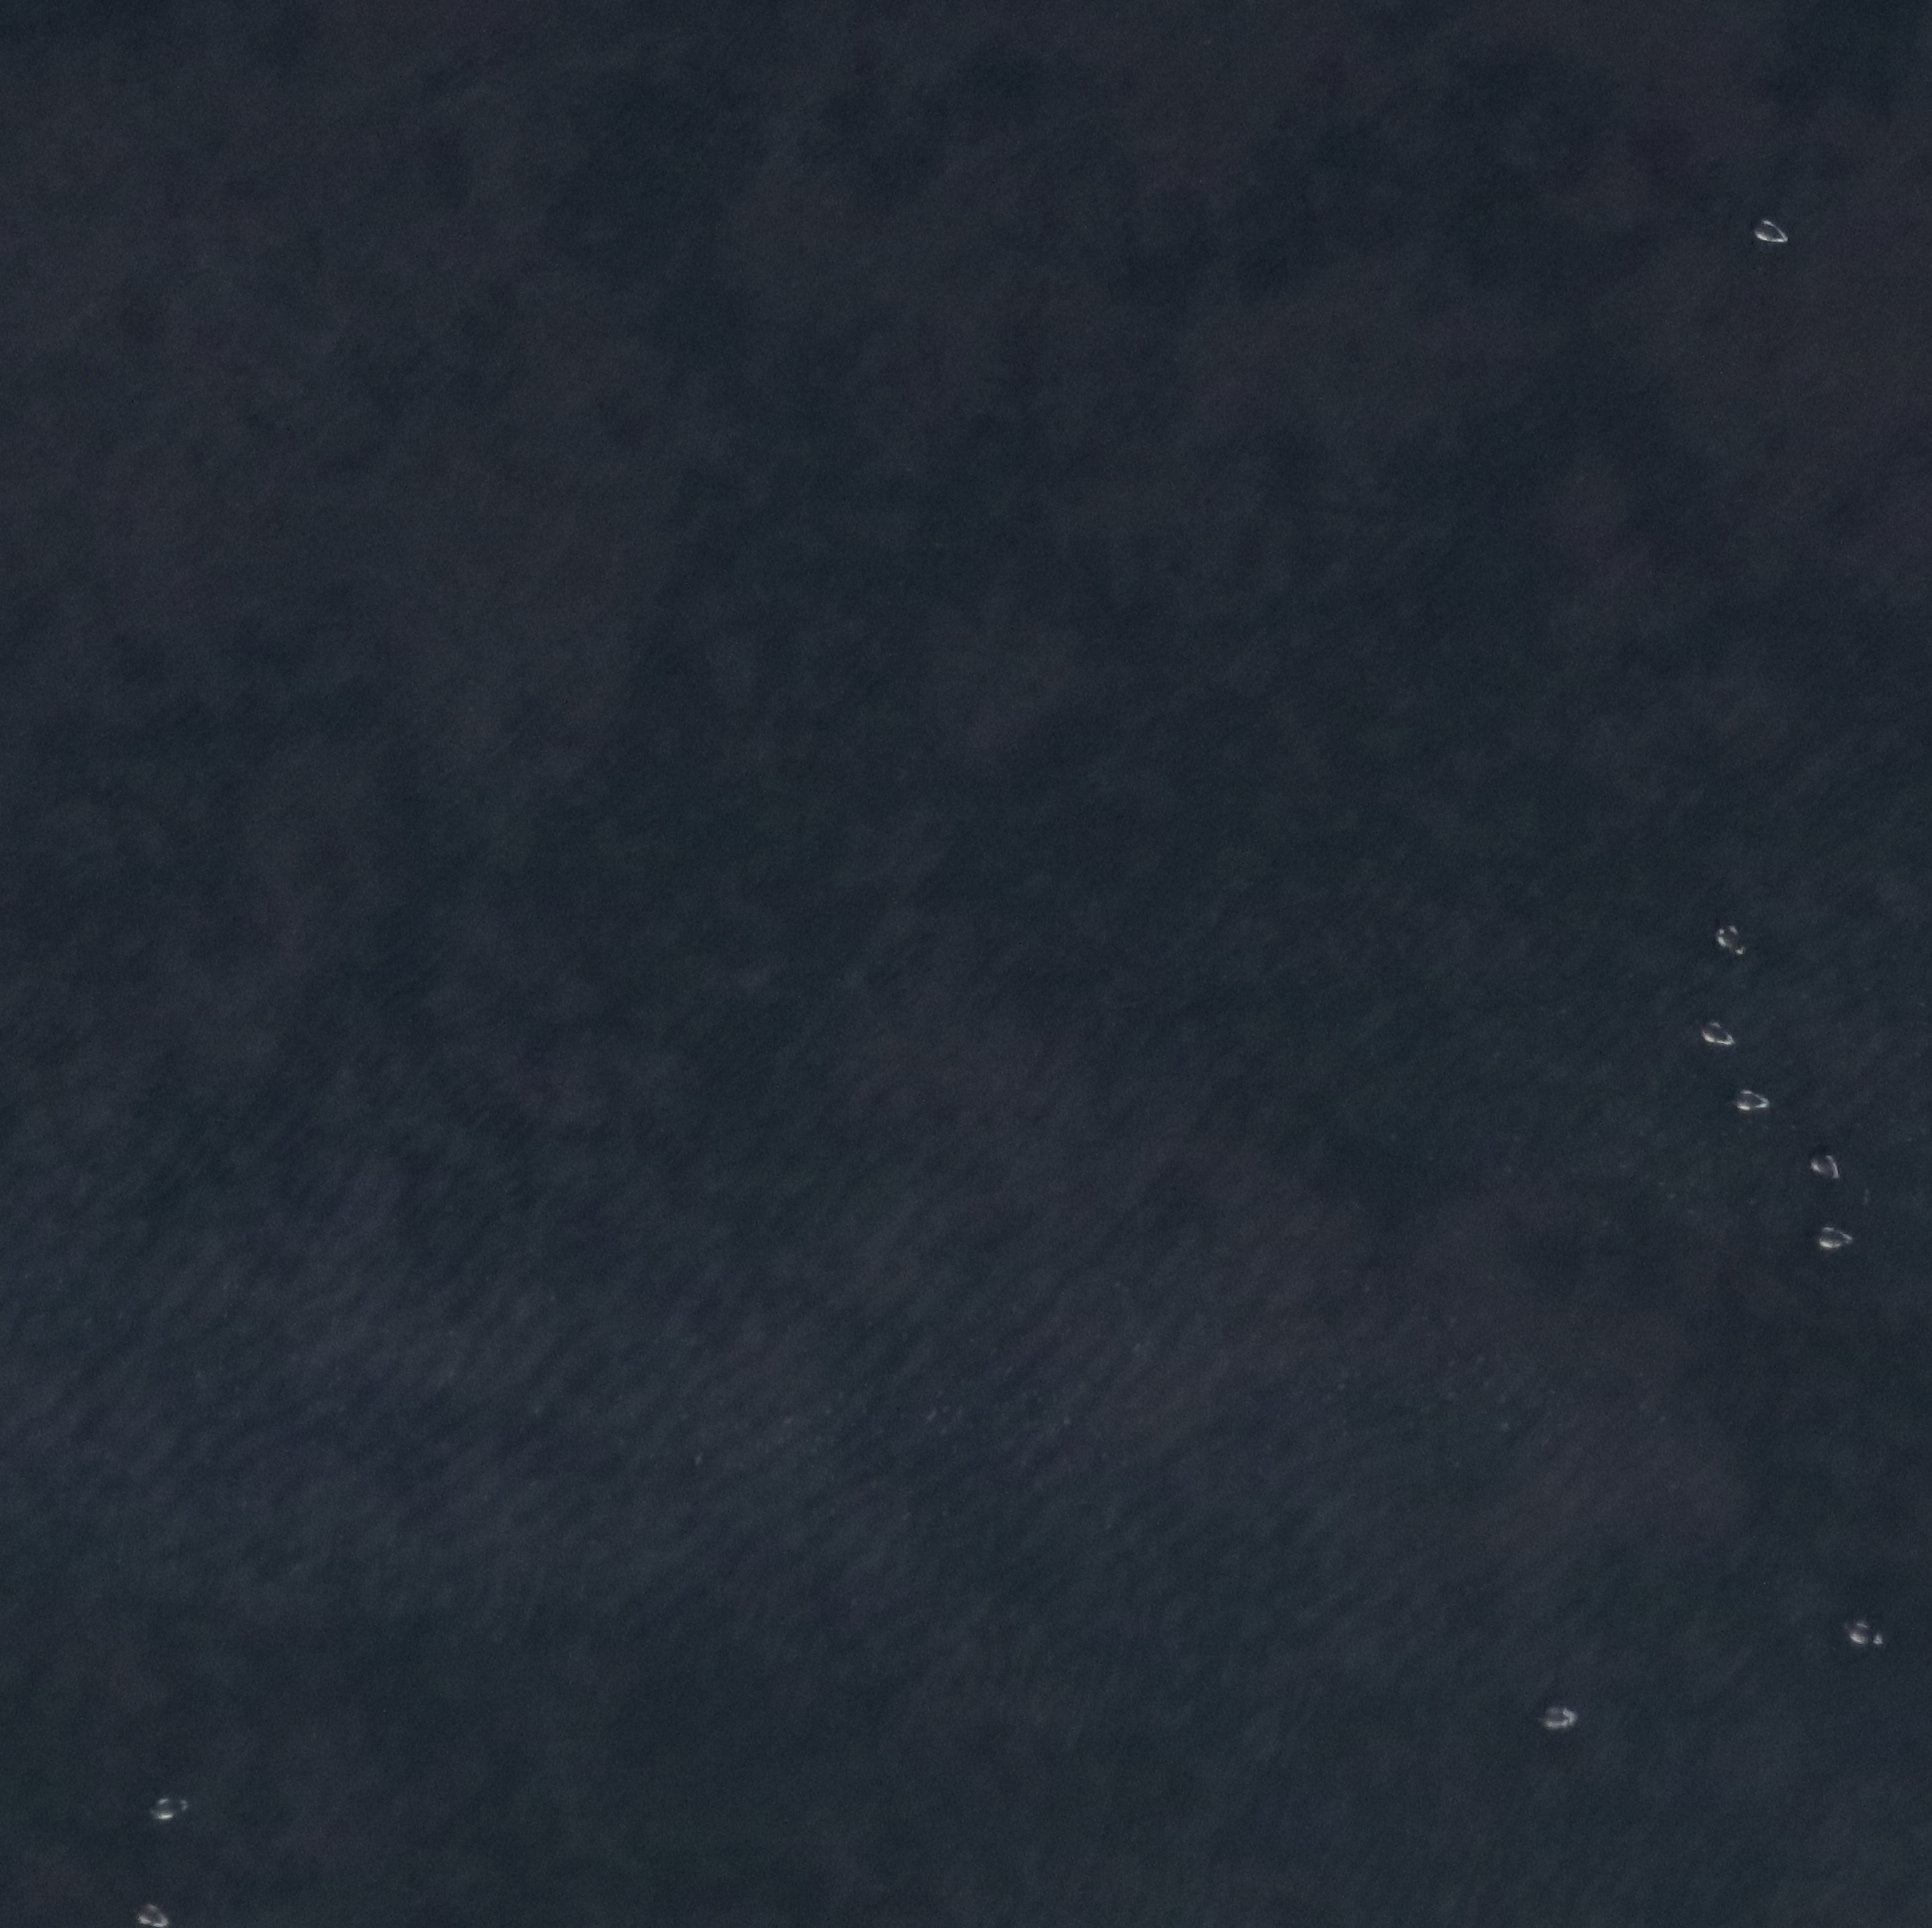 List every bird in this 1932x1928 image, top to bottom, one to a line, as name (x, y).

brant (1769, 231)
brant (1730, 939)
brant (1715, 1032)
brant (1747, 1102)
brant (1825, 1166)
brant (1831, 1236)
brant (1861, 1632)
brant (1555, 1716)
brant (166, 1807)
brant (148, 1912)